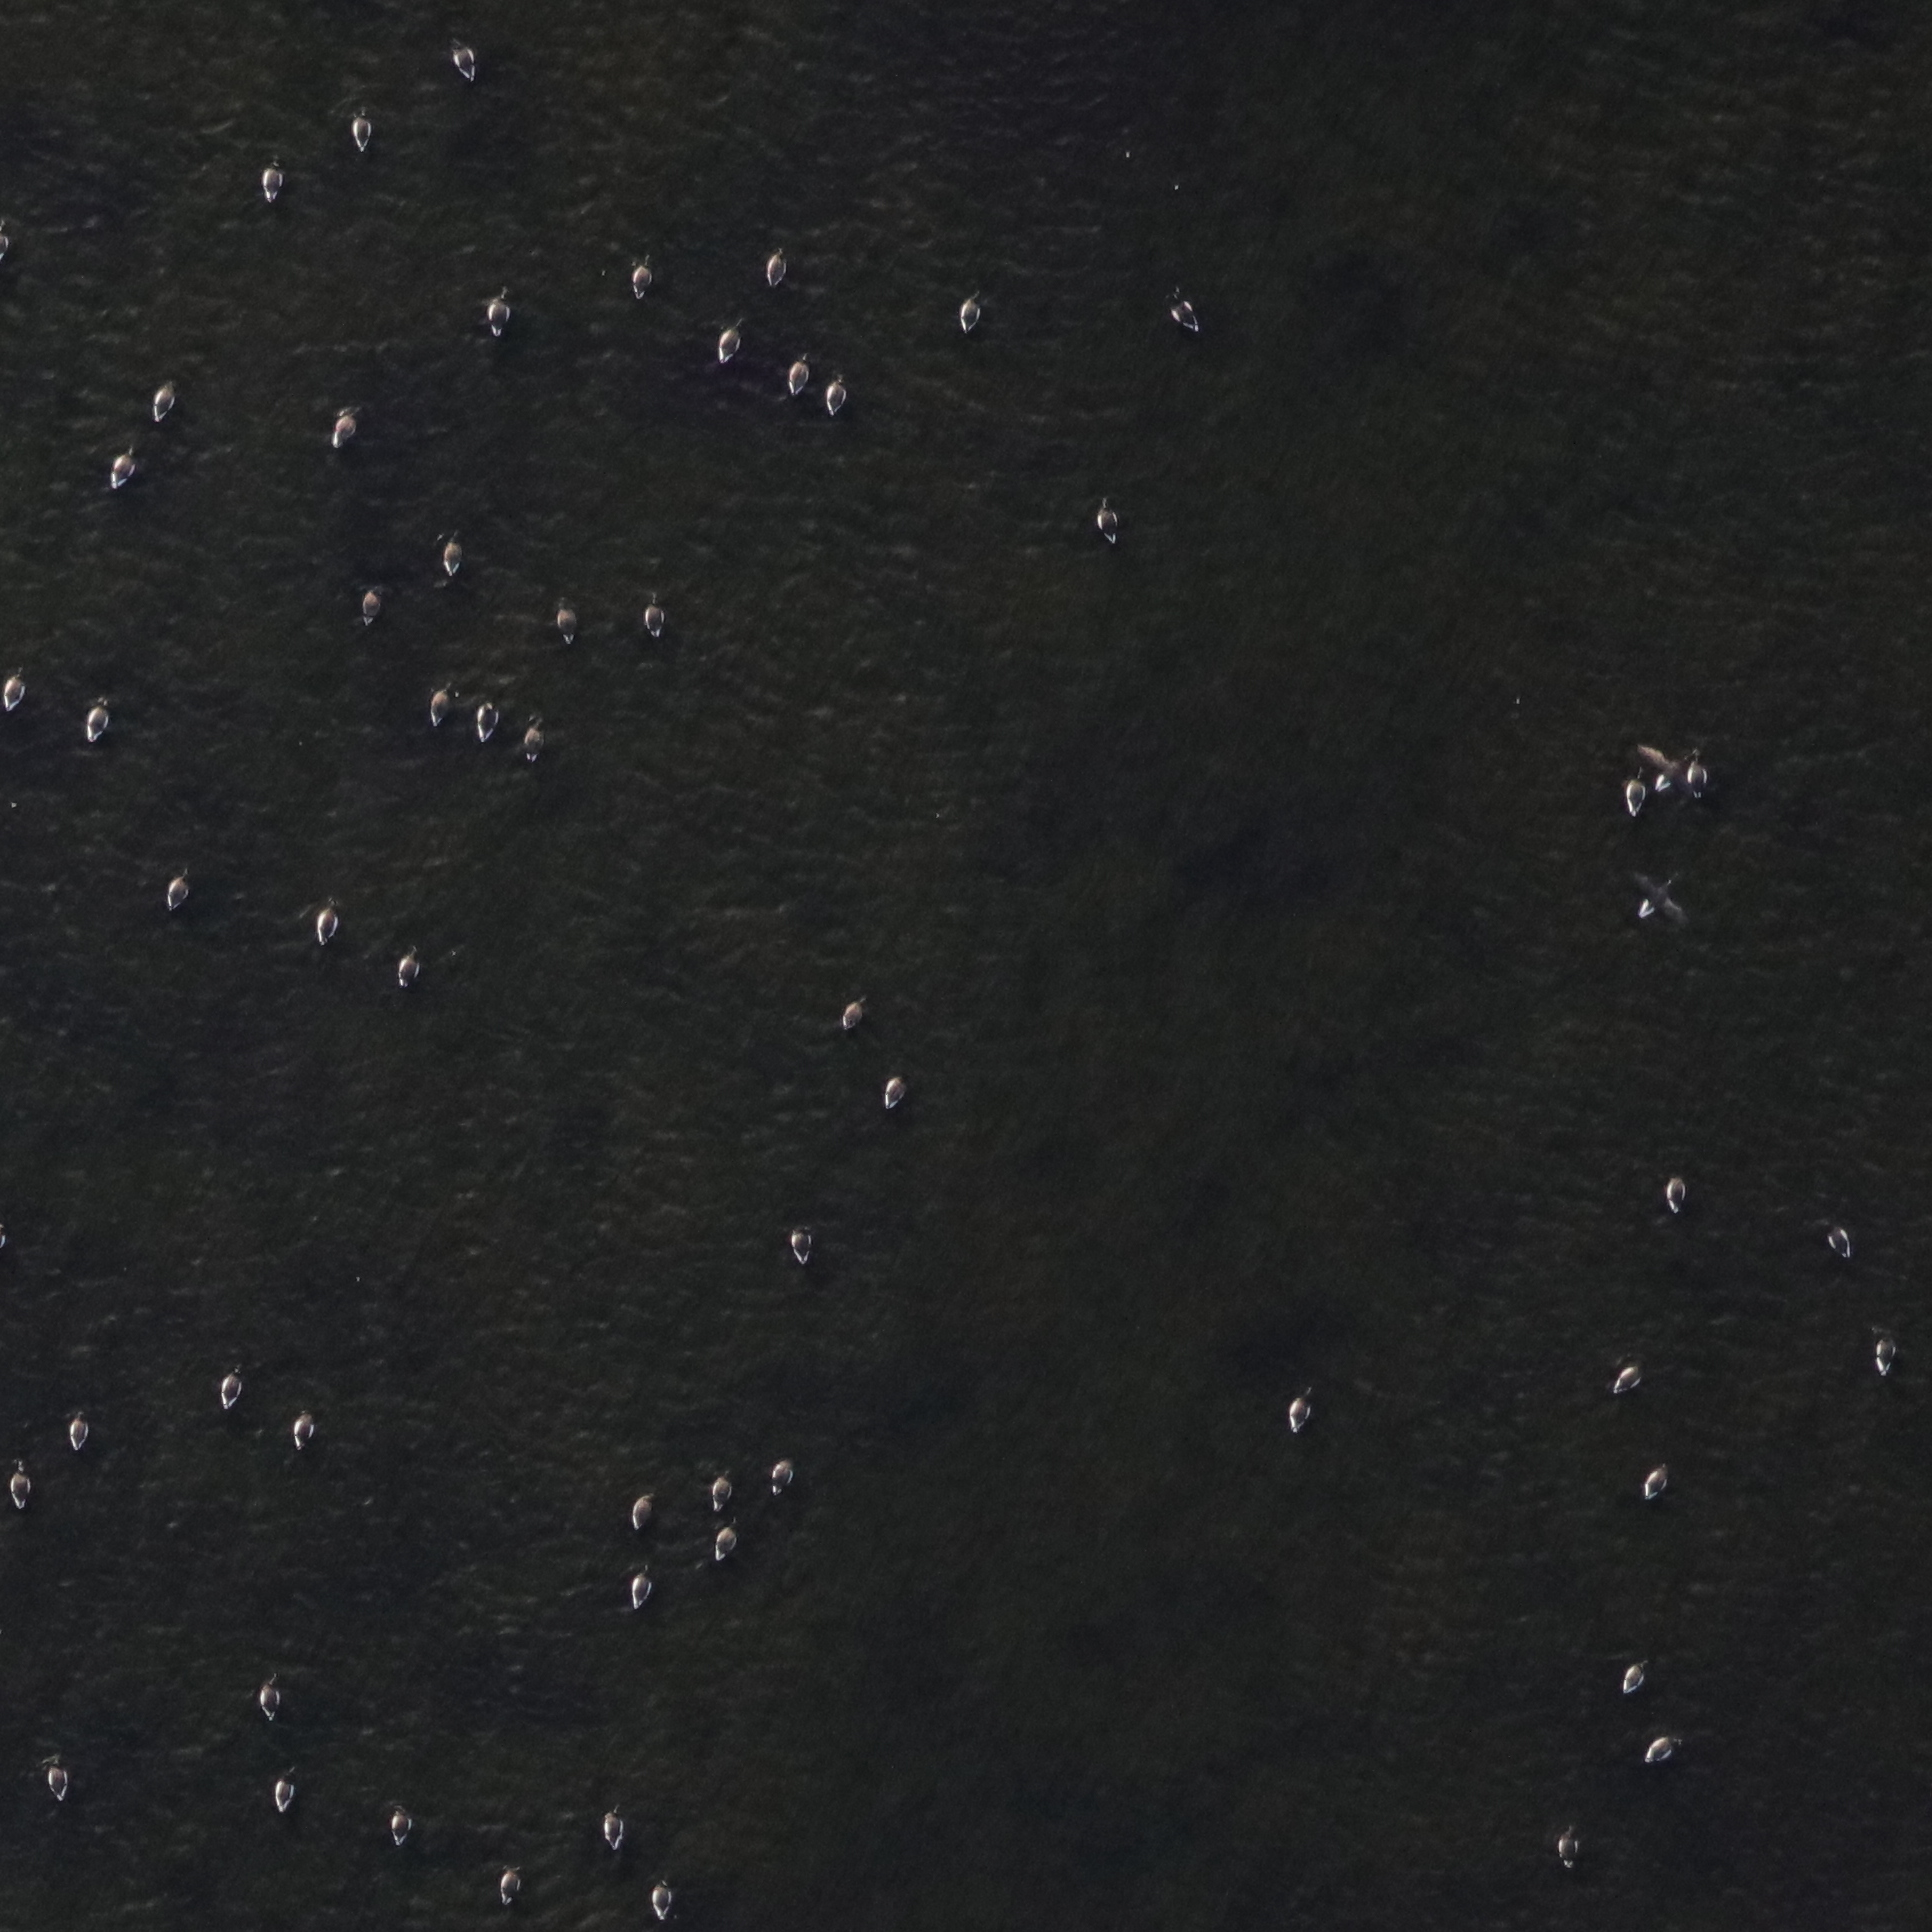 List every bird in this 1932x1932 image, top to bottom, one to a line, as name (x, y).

brant (464, 61)
brant (363, 129)
brant (274, 180)
brant (777, 269)
brant (642, 277)
brant (499, 313)
brant (970, 313)
brant (1185, 313)
brant (730, 343)
brant (800, 377)
brant (838, 397)
brant (163, 400)
brant (346, 426)
brant (123, 469)
brant (1107, 521)
brant (451, 556)
brant (374, 604)
brant (655, 616)
brant (567, 622)
brant (13, 690)
brant (441, 705)
brant (486, 719)
brant (99, 720)
brant (532, 739)
brant (1663, 773)
brant (1693, 775)
brant (1638, 792)
brant (178, 891)
brant (1657, 900)
brant (327, 923)
brant (408, 970)
brant (853, 1014)
brant (895, 1090)
brant (1674, 1193)
brant (1837, 1238)
brant (800, 1243)
brant (1884, 1351)
brant (1626, 1378)
brant (232, 1387)
brant (1298, 1409)
brant (77, 1431)
brant (304, 1432)
brant (781, 1474)
brant (1656, 1481)
brant (20, 1484)
brant (721, 1491)
brant (643, 1509)
brant (725, 1541)
brant (640, 1587)
brant (1633, 1676)
brant (271, 1696)
brant (1660, 1747)
brant (56, 1777)
brant (284, 1790)
brant (401, 1824)
brant (614, 1828)
brant (1568, 1845)
brant (510, 1882)
brant (663, 1899)